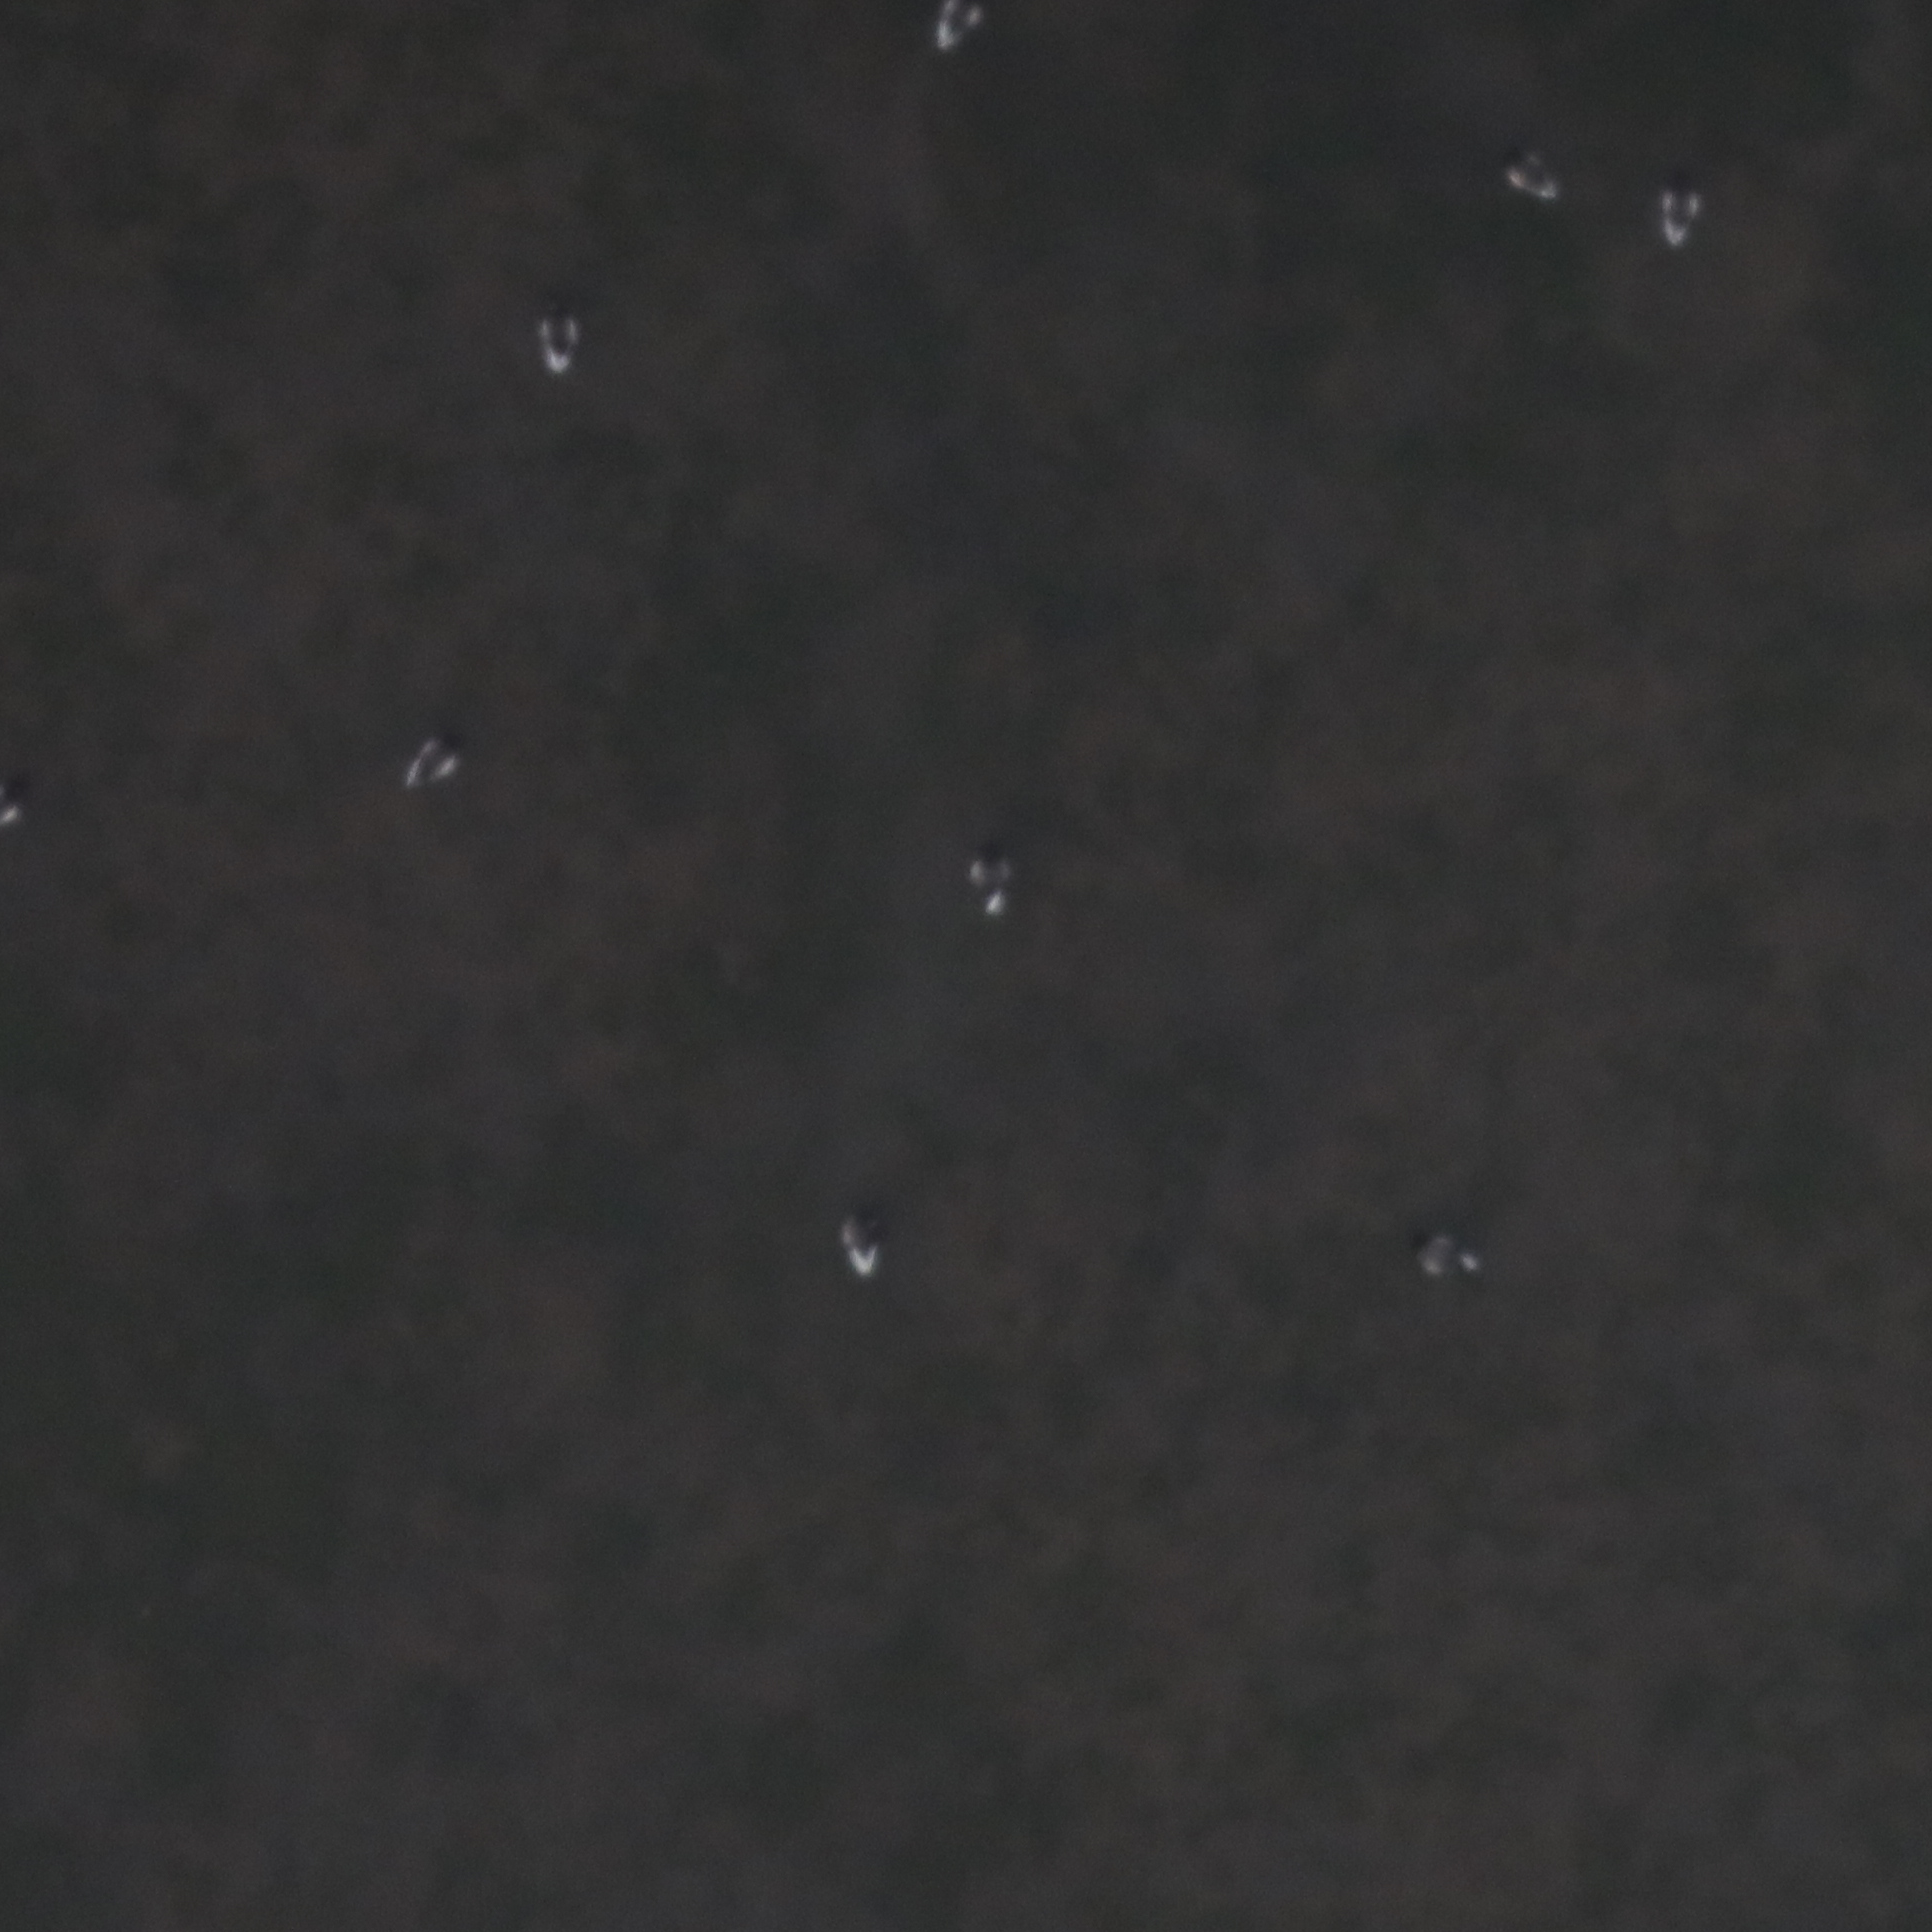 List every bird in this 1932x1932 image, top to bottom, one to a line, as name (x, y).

brant (963, 16)
brant (1528, 175)
brant (1678, 210)
brant (561, 333)
brant (436, 762)
brant (993, 878)
brant (861, 1231)
brant (1457, 1262)